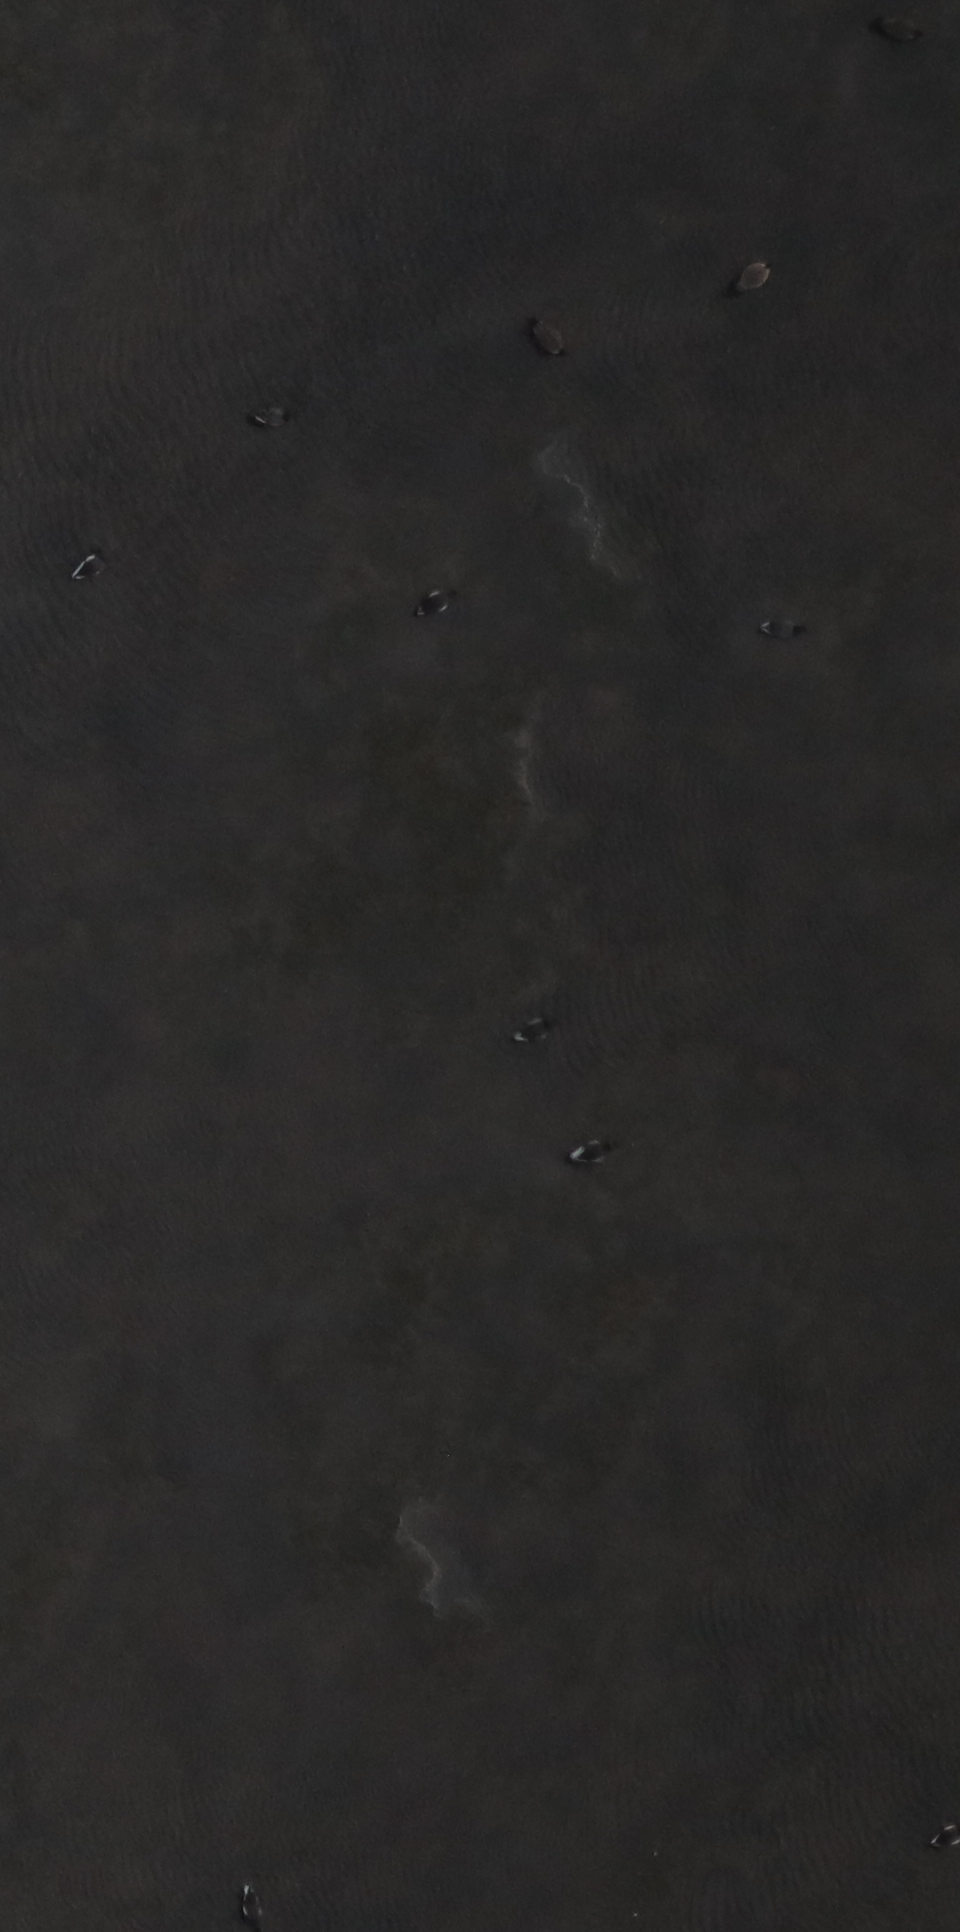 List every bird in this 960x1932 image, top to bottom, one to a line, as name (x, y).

Canada goose (903, 28)
Canada goose (756, 278)
Canada goose (548, 338)
brant (272, 413)
brant (88, 565)
brant (438, 603)
brant (782, 628)
brant (532, 1034)
brant (592, 1154)
brant (249, 1904)